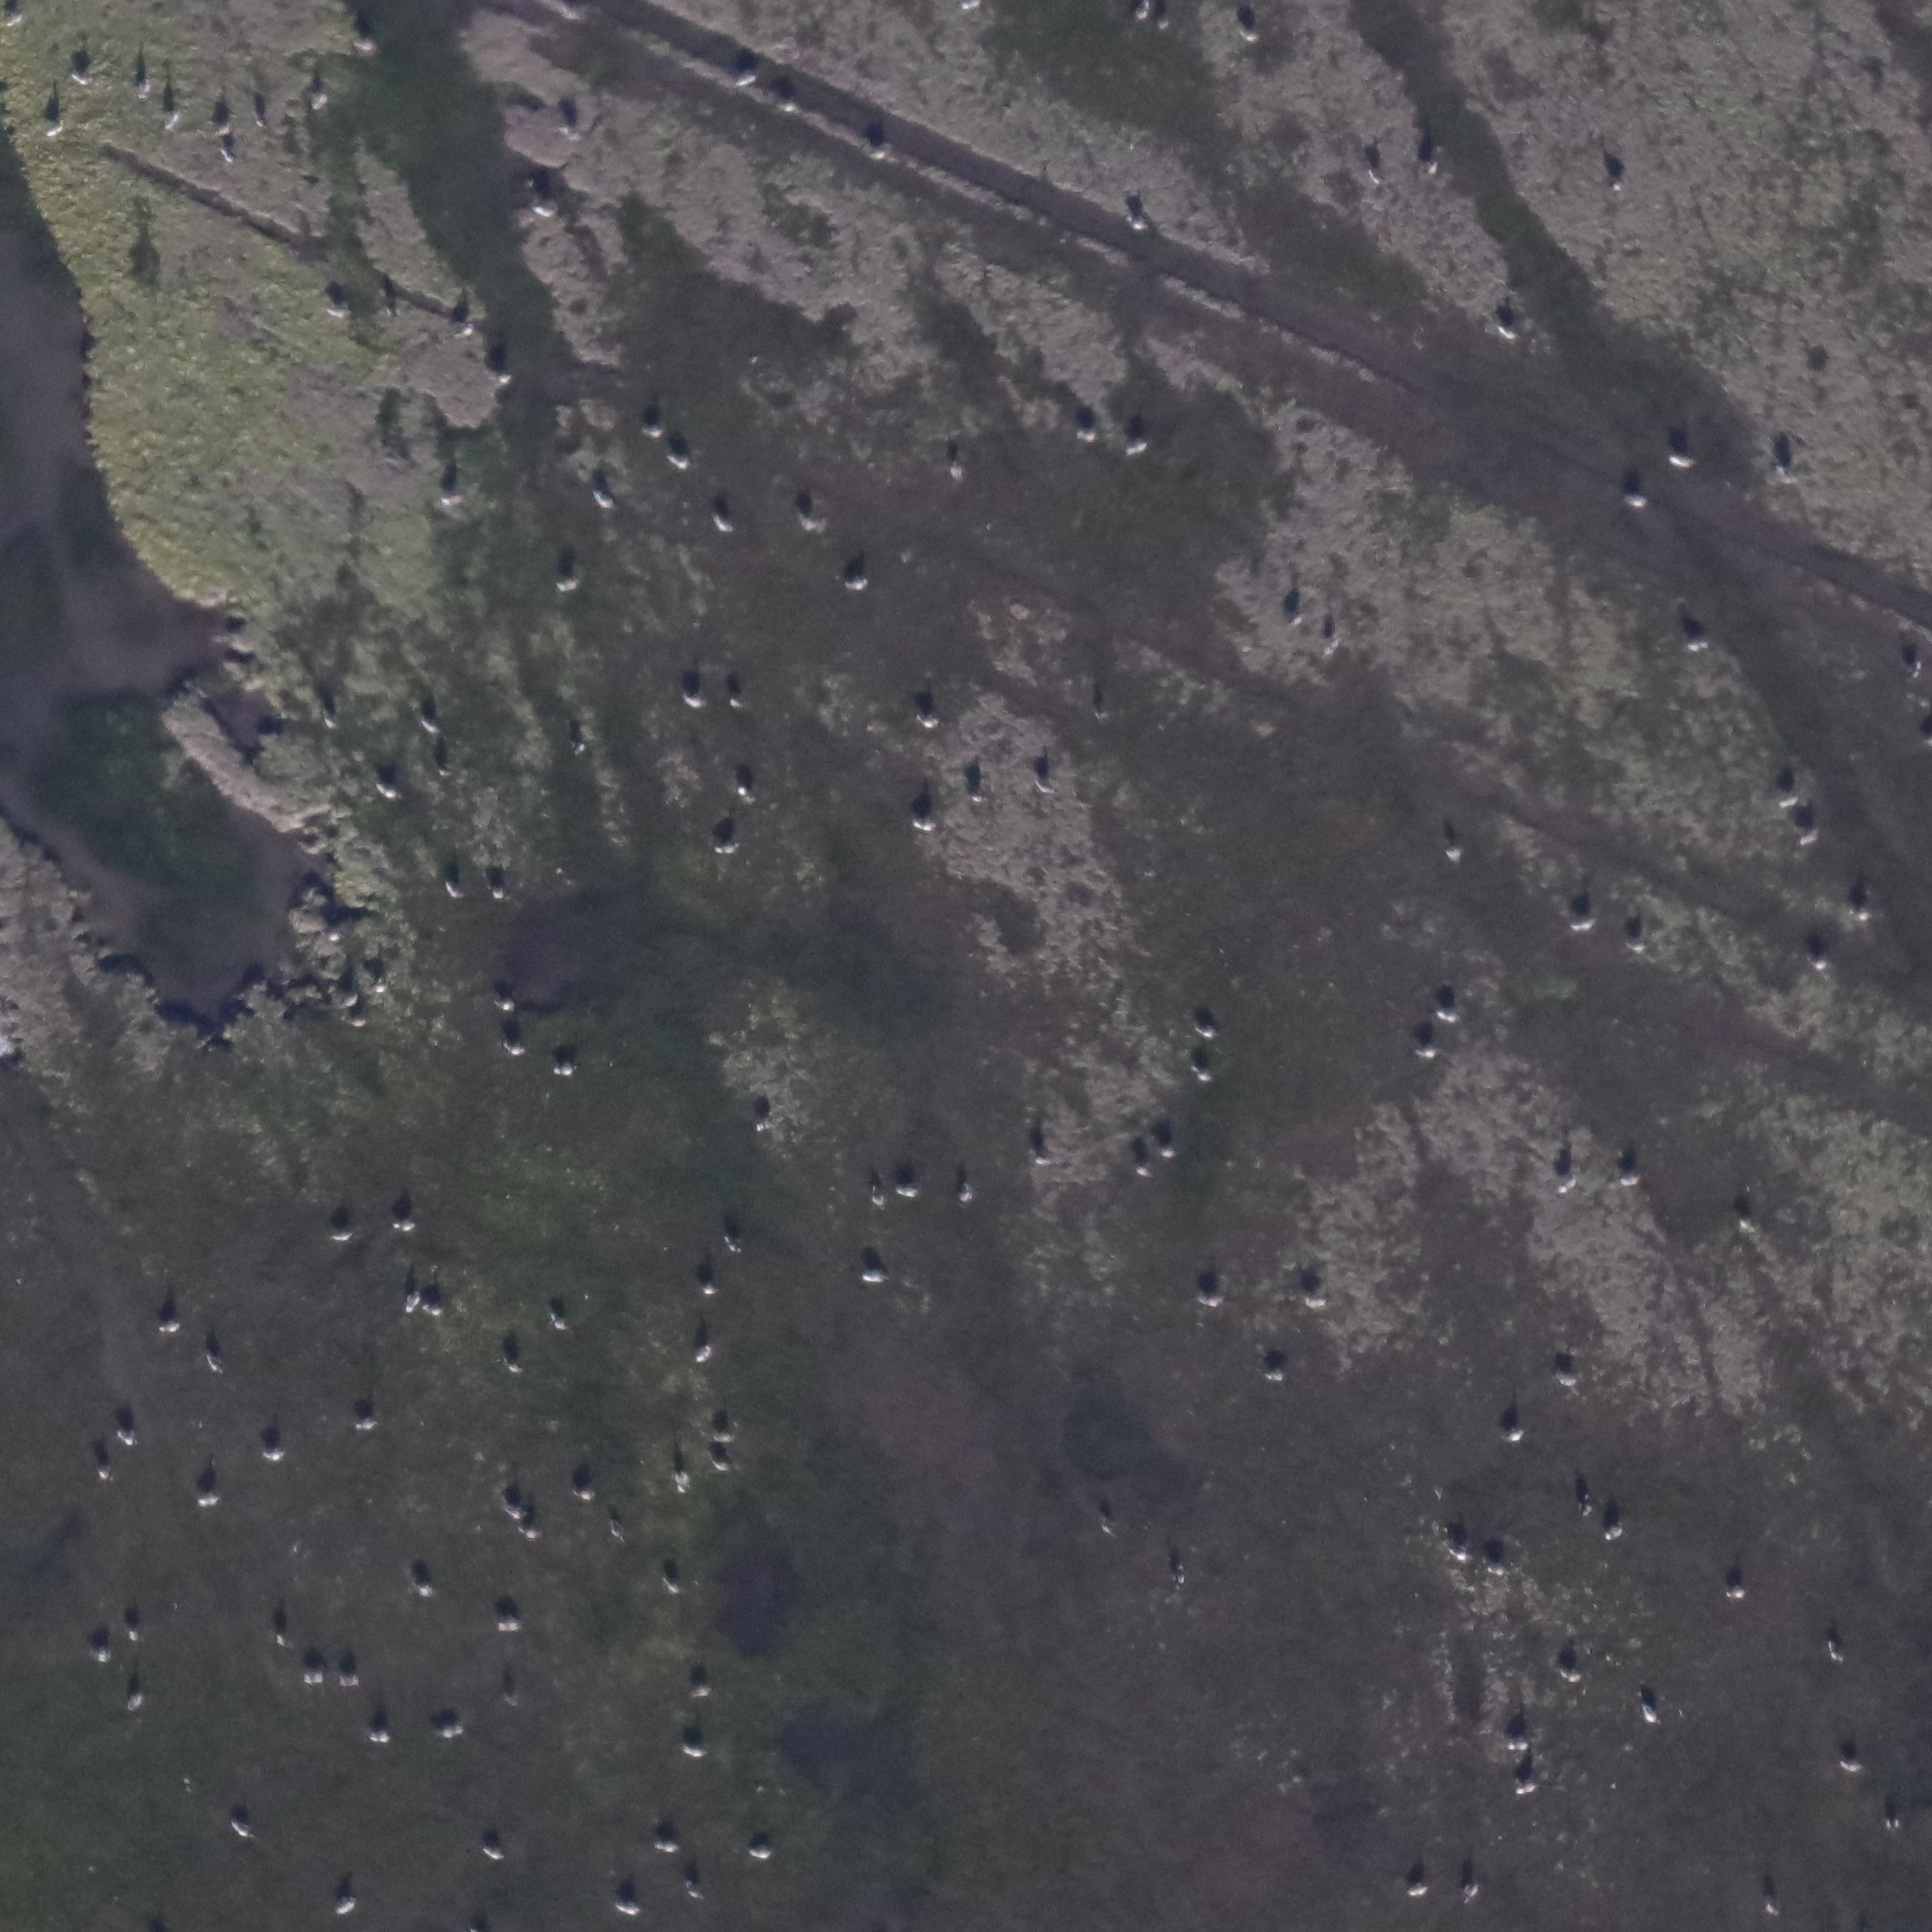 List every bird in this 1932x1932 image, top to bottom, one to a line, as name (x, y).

brant (984, 1)
brant (574, 11)
brant (1142, 11)
brant (16, 18)
brant (1157, 20)
brant (1257, 33)
brant (374, 43)
brant (85, 71)
brant (749, 73)
brant (138, 84)
brant (314, 98)
brant (789, 98)
brant (178, 119)
brant (48, 120)
brant (267, 121)
brant (224, 128)
brant (578, 132)
brant (884, 137)
brant (226, 151)
brant (1437, 164)
brant (1382, 173)
brant (1619, 180)
brant (552, 209)
brant (1142, 218)
brant (394, 309)
brant (343, 314)
brant (1509, 331)
brant (465, 336)
brant (651, 432)
brant (1077, 437)
brant (1137, 441)
brant (682, 462)
brant (1682, 465)
brant (959, 470)
brant (1785, 480)
brant (453, 499)
brant (1649, 500)
brant (602, 505)
brant (725, 521)
brant (814, 528)
brant (579, 585)
brant (854, 587)
brant (1296, 618)
brant (1689, 645)
brant (1332, 651)
brant (1913, 671)
brant (694, 697)
brant (752, 702)
brant (1098, 711)
brant (339, 717)
brant (934, 727)
brant (433, 728)
brant (579, 749)
brant (447, 774)
brant (1058, 775)
brant (752, 792)
brant (388, 793)
brant (1787, 798)
brant (978, 803)
brant (929, 823)
brant (1806, 831)
brant (731, 847)
brant (1458, 854)
brant (453, 884)
brant (494, 888)
brant (1858, 908)
brant (1583, 918)
brant (1638, 951)
brant (1817, 965)
brant (384, 986)
brant (504, 998)
brant (349, 1009)
brant (1452, 1021)
brant (1206, 1026)
brant (360, 1027)
brant (525, 1049)
brant (1434, 1067)
brant (1200, 1069)
brant (561, 1074)
brant (758, 1130)
brant (1173, 1145)
brant (1038, 1167)
brant (1145, 1169)
brant (1630, 1173)
brant (1560, 1178)
brant (914, 1184)
brant (970, 1191)
brant (881, 1195)
brant (1750, 1224)
brant (408, 1226)
brant (338, 1236)
brant (748, 1238)
brant (878, 1274)
brant (707, 1287)
brant (1216, 1295)
brant (406, 1304)
brant (1305, 1304)
brant (434, 1308)
brant (562, 1311)
brant (175, 1317)
brant (702, 1349)
brant (504, 1365)
brant (226, 1368)
brant (1563, 1373)
brant (1265, 1379)
brant (373, 1415)
brant (728, 1423)
brant (1518, 1425)
brant (132, 1435)
brant (725, 1459)
brant (278, 1460)
brant (110, 1469)
brant (692, 1483)
brant (587, 1487)
brant (521, 1502)
brant (1581, 1502)
brant (205, 1509)
brant (1109, 1517)
brant (534, 1529)
brant (612, 1529)
brant (1616, 1535)
brant (1455, 1544)
brant (1491, 1560)
brant (1170, 1578)
brant (674, 1587)
brant (1732, 1587)
brant (423, 1590)
brant (512, 1627)
brant (288, 1638)
brant (139, 1639)
brant (1833, 1643)
brant (108, 1664)
brant (1577, 1671)
brant (318, 1676)
brant (352, 1679)
brant (698, 1693)
brant (141, 1699)
brant (1643, 1705)
brant (445, 1734)
brant (379, 1741)
brant (700, 1746)
brant (1521, 1746)
brant (1852, 1772)
brant (1527, 1783)
brant (1894, 1826)
brant (670, 1831)
brant (240, 1833)
brant (771, 1853)
brant (494, 1859)
brant (696, 1887)
brant (1474, 1887)
brant (1419, 1889)
brant (1775, 1913)
brant (344, 1916)
brant (622, 1916)
brant (488, 1932)